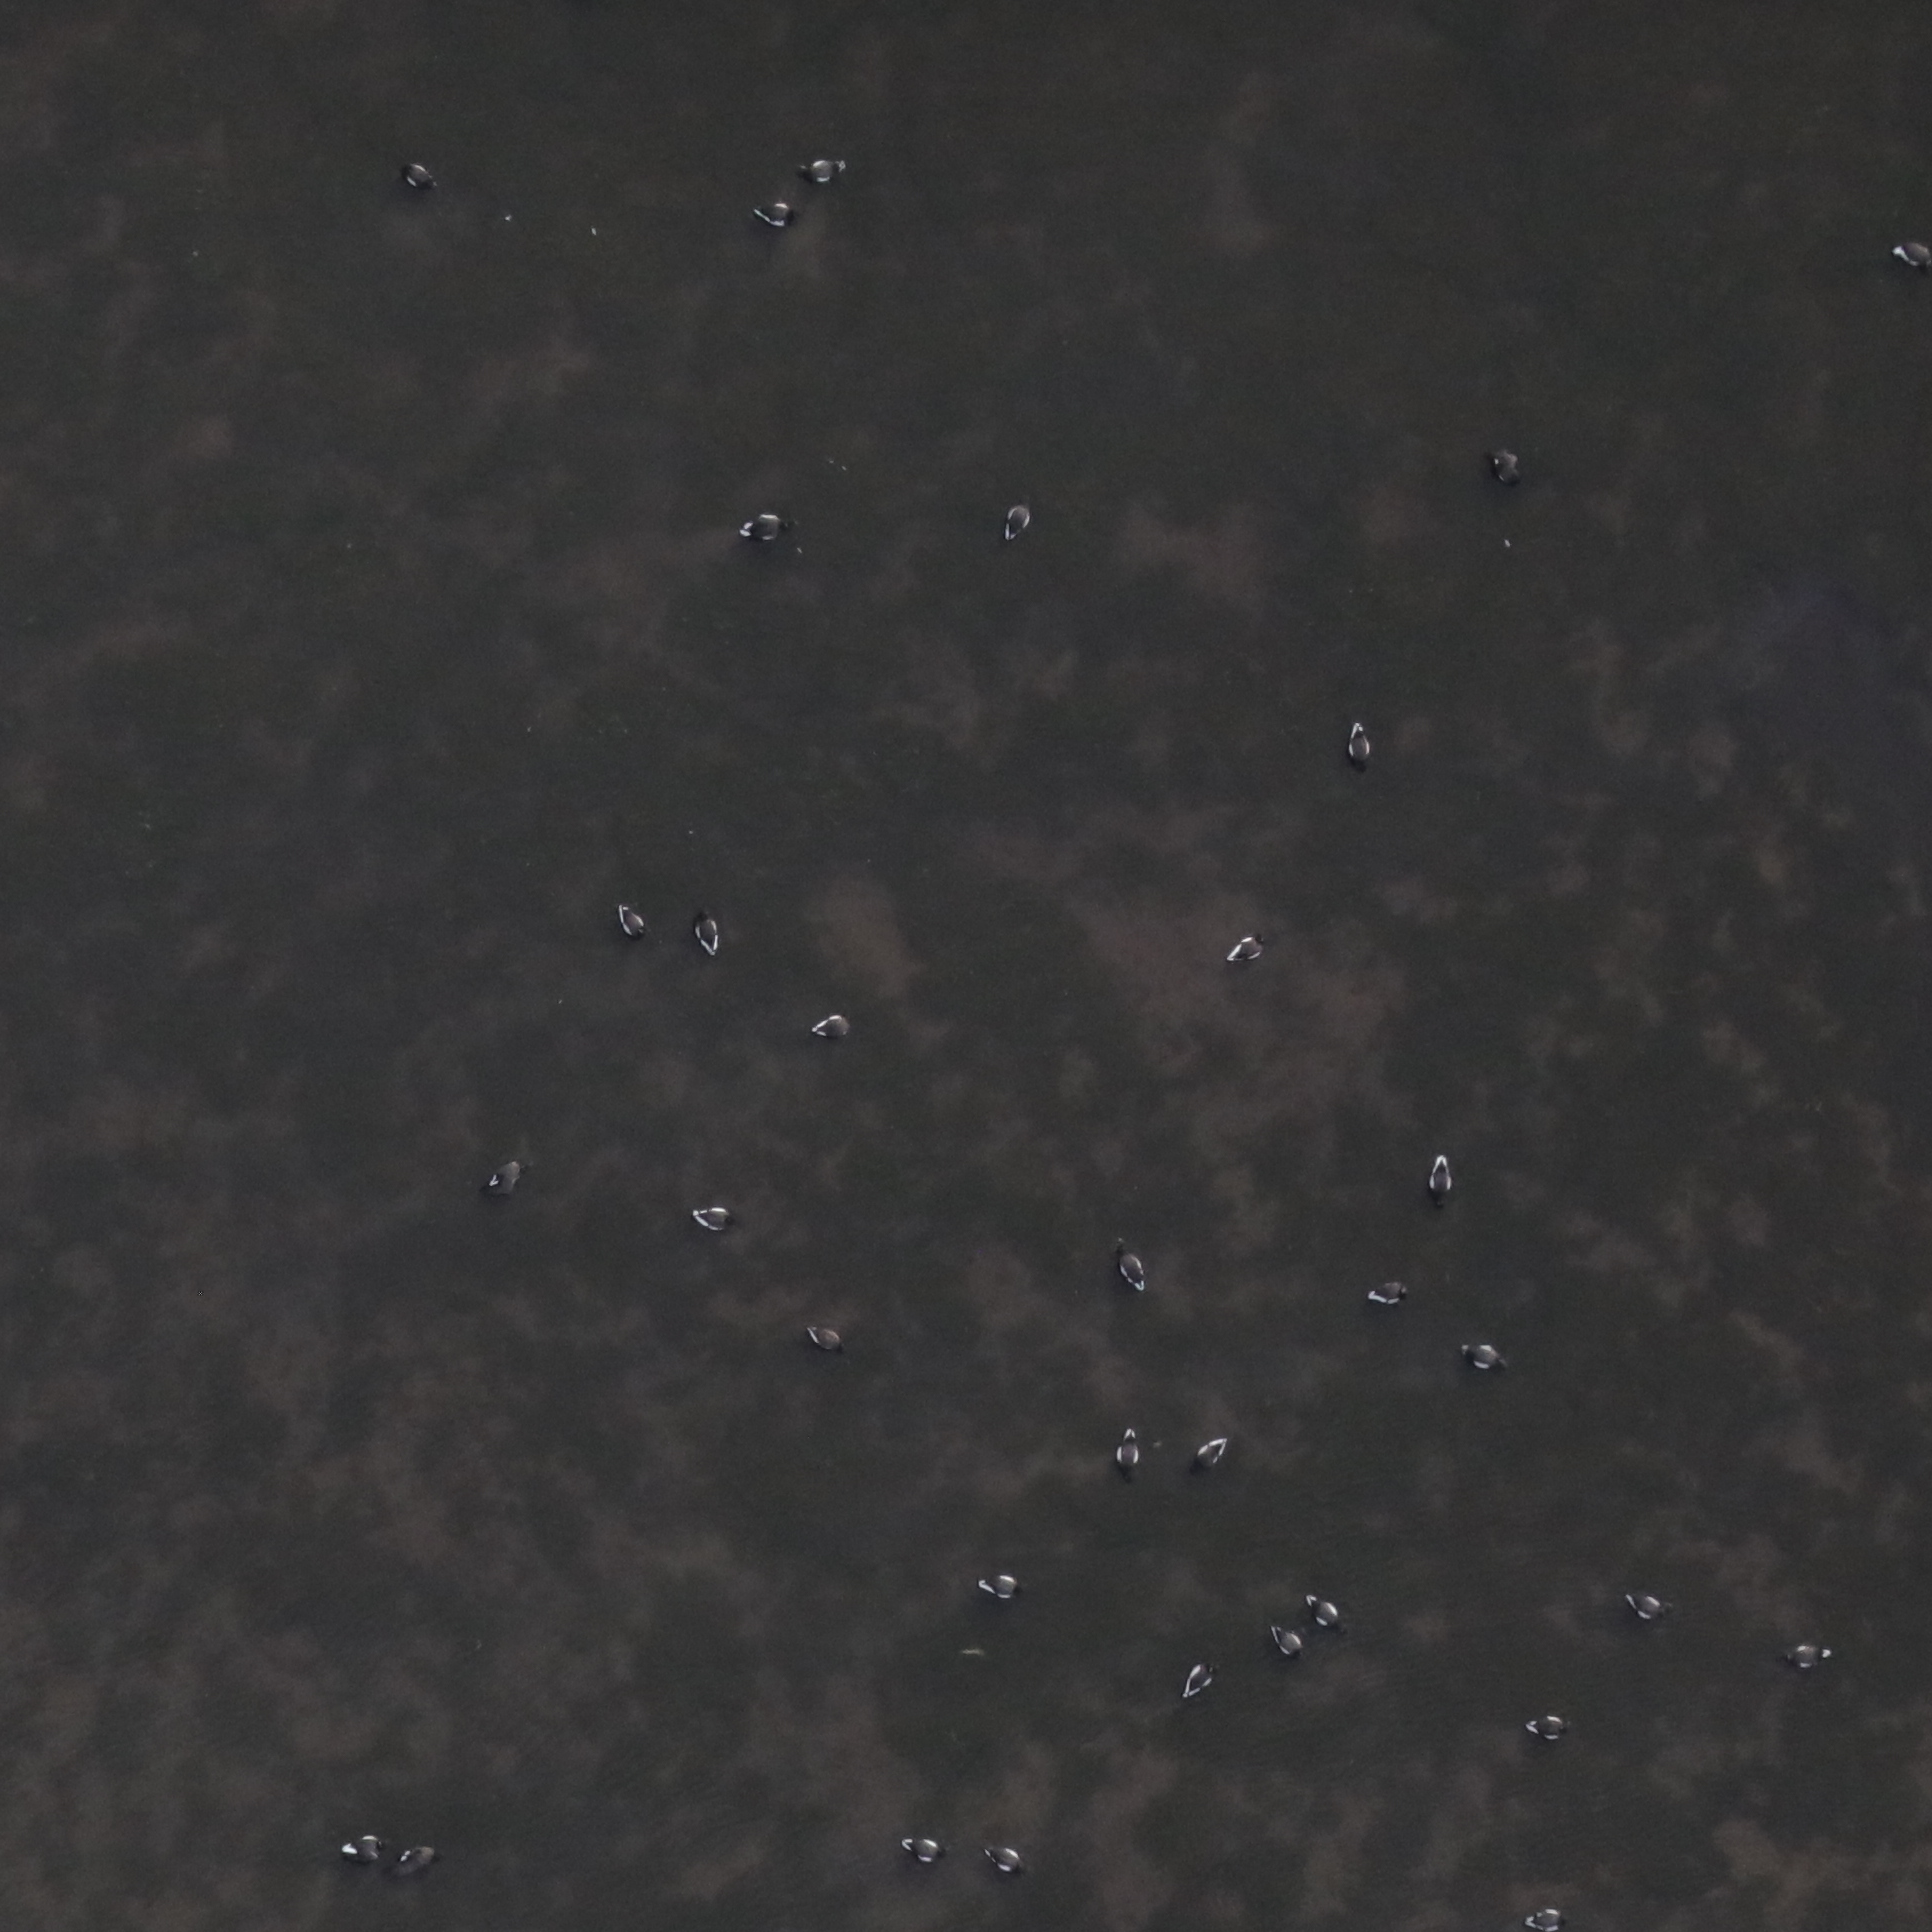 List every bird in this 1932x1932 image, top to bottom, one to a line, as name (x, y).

brant (822, 171)
brant (419, 177)
brant (777, 215)
brant (1914, 256)
brant (1506, 468)
brant (1016, 521)
brant (765, 529)
brant (1360, 747)
brant (631, 922)
brant (706, 934)
brant (1249, 949)
brant (835, 1027)
brant (506, 1176)
brant (1442, 1179)
brant (714, 1220)
brant (1131, 1267)
brant (1389, 1292)
brant (826, 1338)
brant (1486, 1355)
brant (1128, 1453)
brant (1211, 1454)
brant (1001, 1587)
brant (1649, 1607)
brant (1326, 1613)
brant (1287, 1641)
brant (1807, 1656)
brant (1199, 1679)
brant (1548, 1728)
brant (364, 1848)
brant (924, 1849)
brant (419, 1858)
brant (1006, 1858)
brant (1547, 1919)